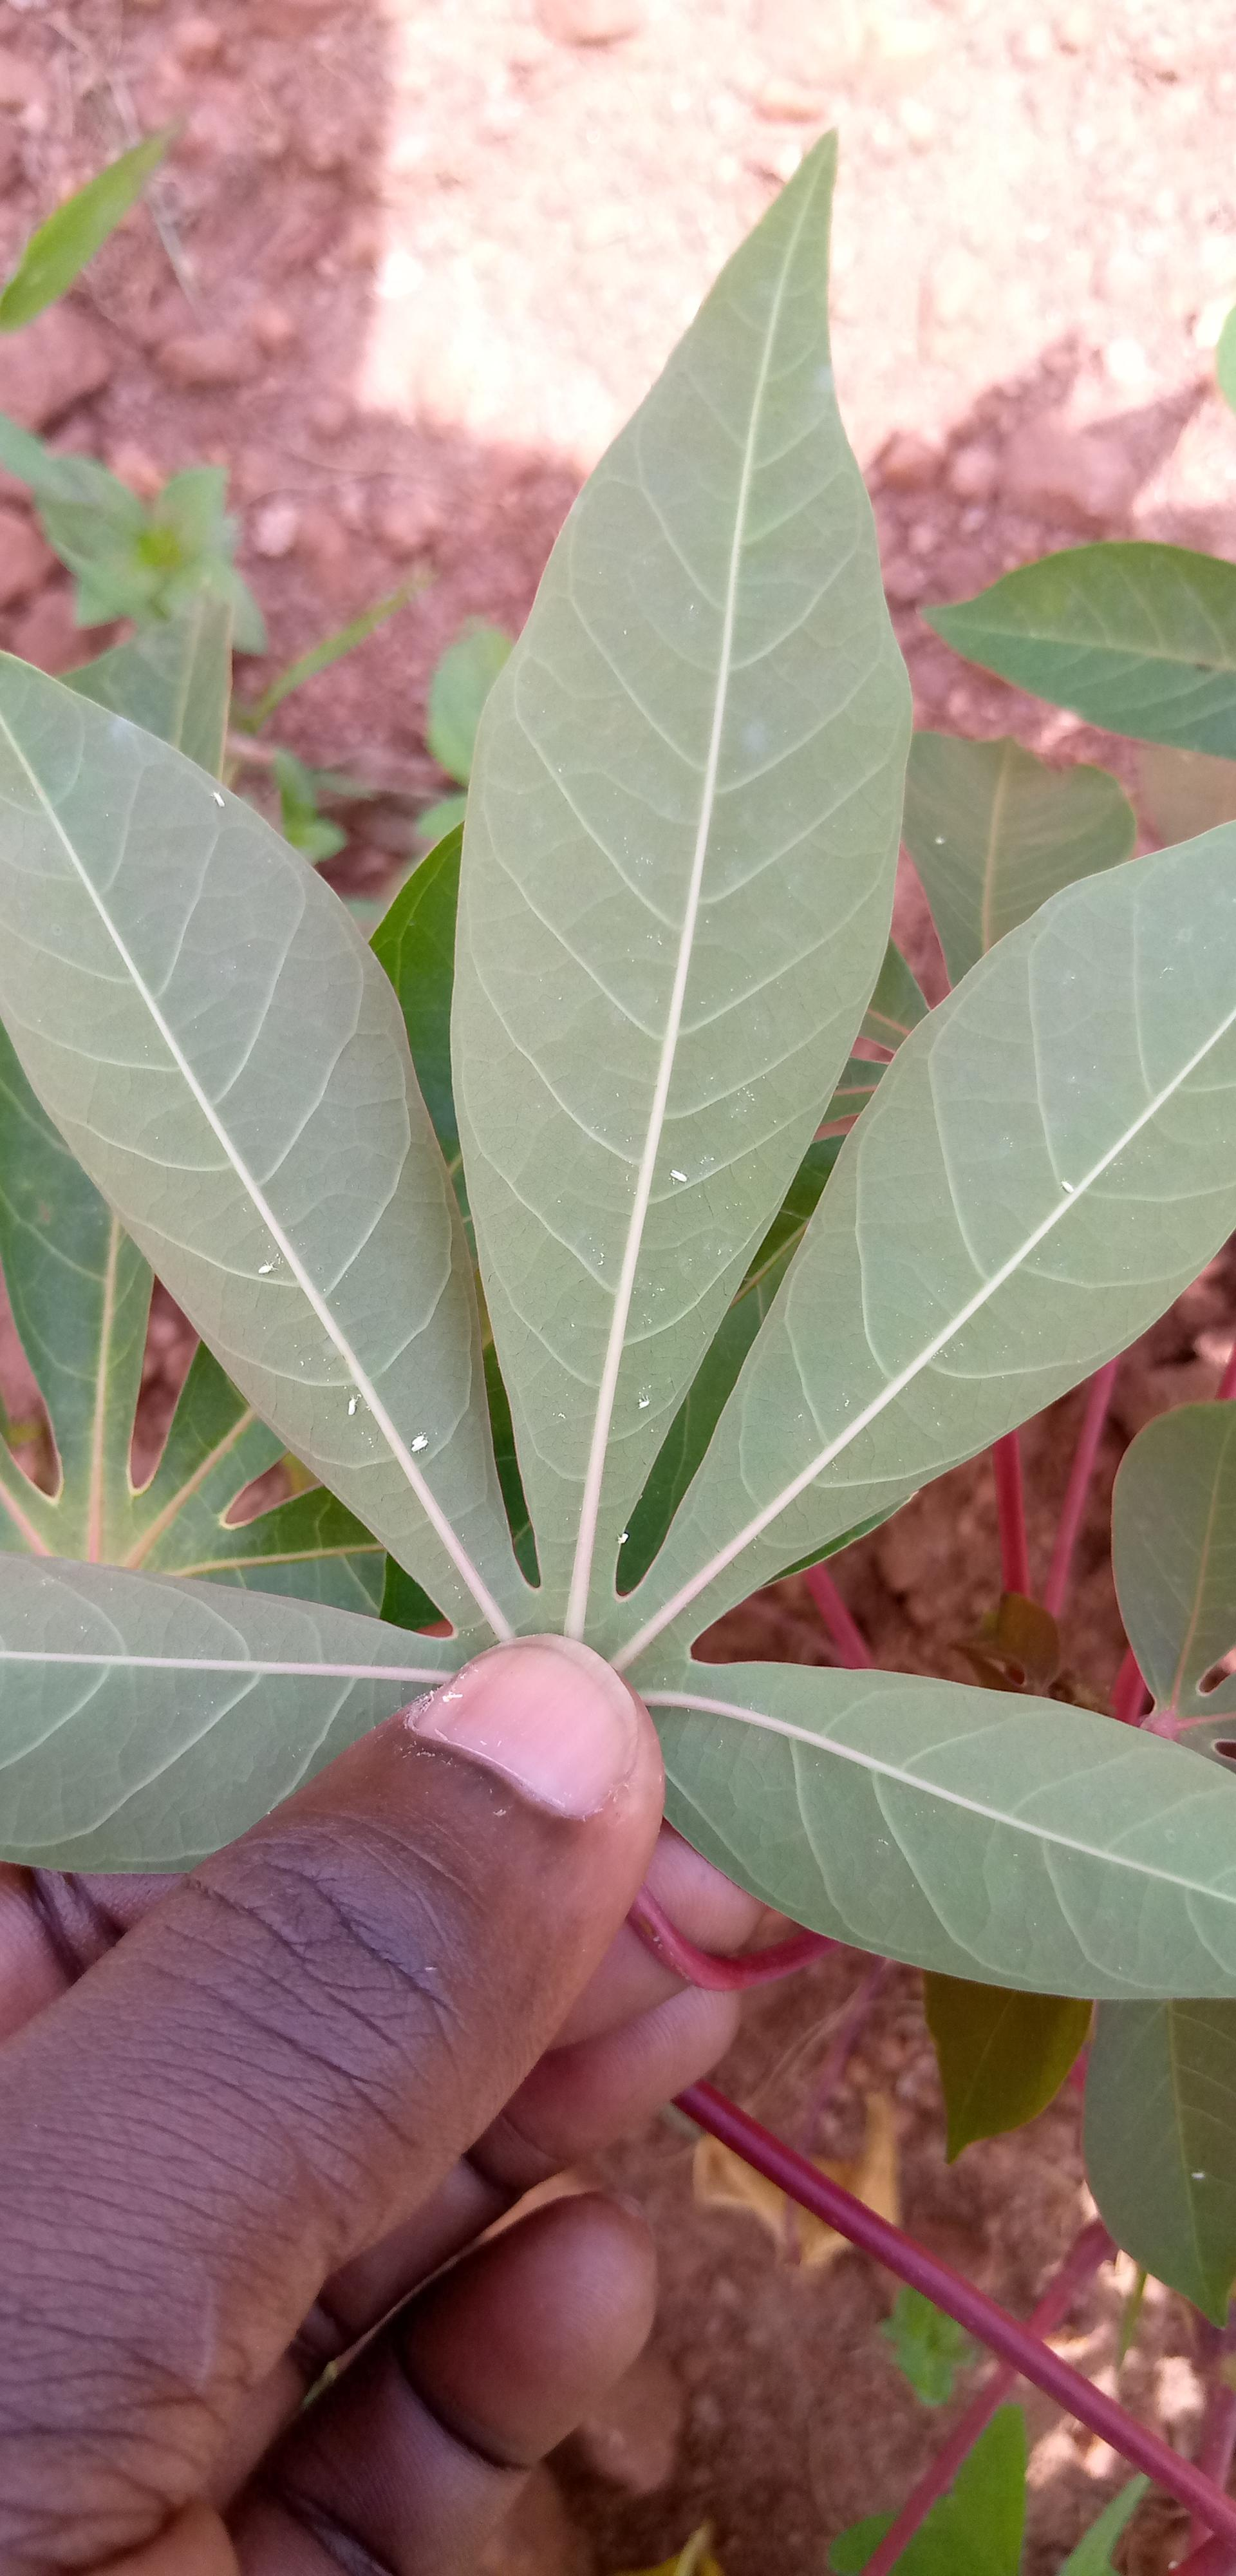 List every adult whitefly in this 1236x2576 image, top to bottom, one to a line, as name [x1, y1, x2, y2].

whitefly [211, 788, 226, 809]
whitefly [668, 1168, 689, 1184]
whitefly [1058, 1178, 1075, 1195]
whitefly [256, 1261, 279, 1275]
whitefly [635, 1394, 652, 1410]
whitefly [346, 1396, 359, 1418]
whitefly [413, 1431, 427, 1445]
whitefly [410, 1439, 430, 1453]
whitefly [615, 1529, 631, 1546]